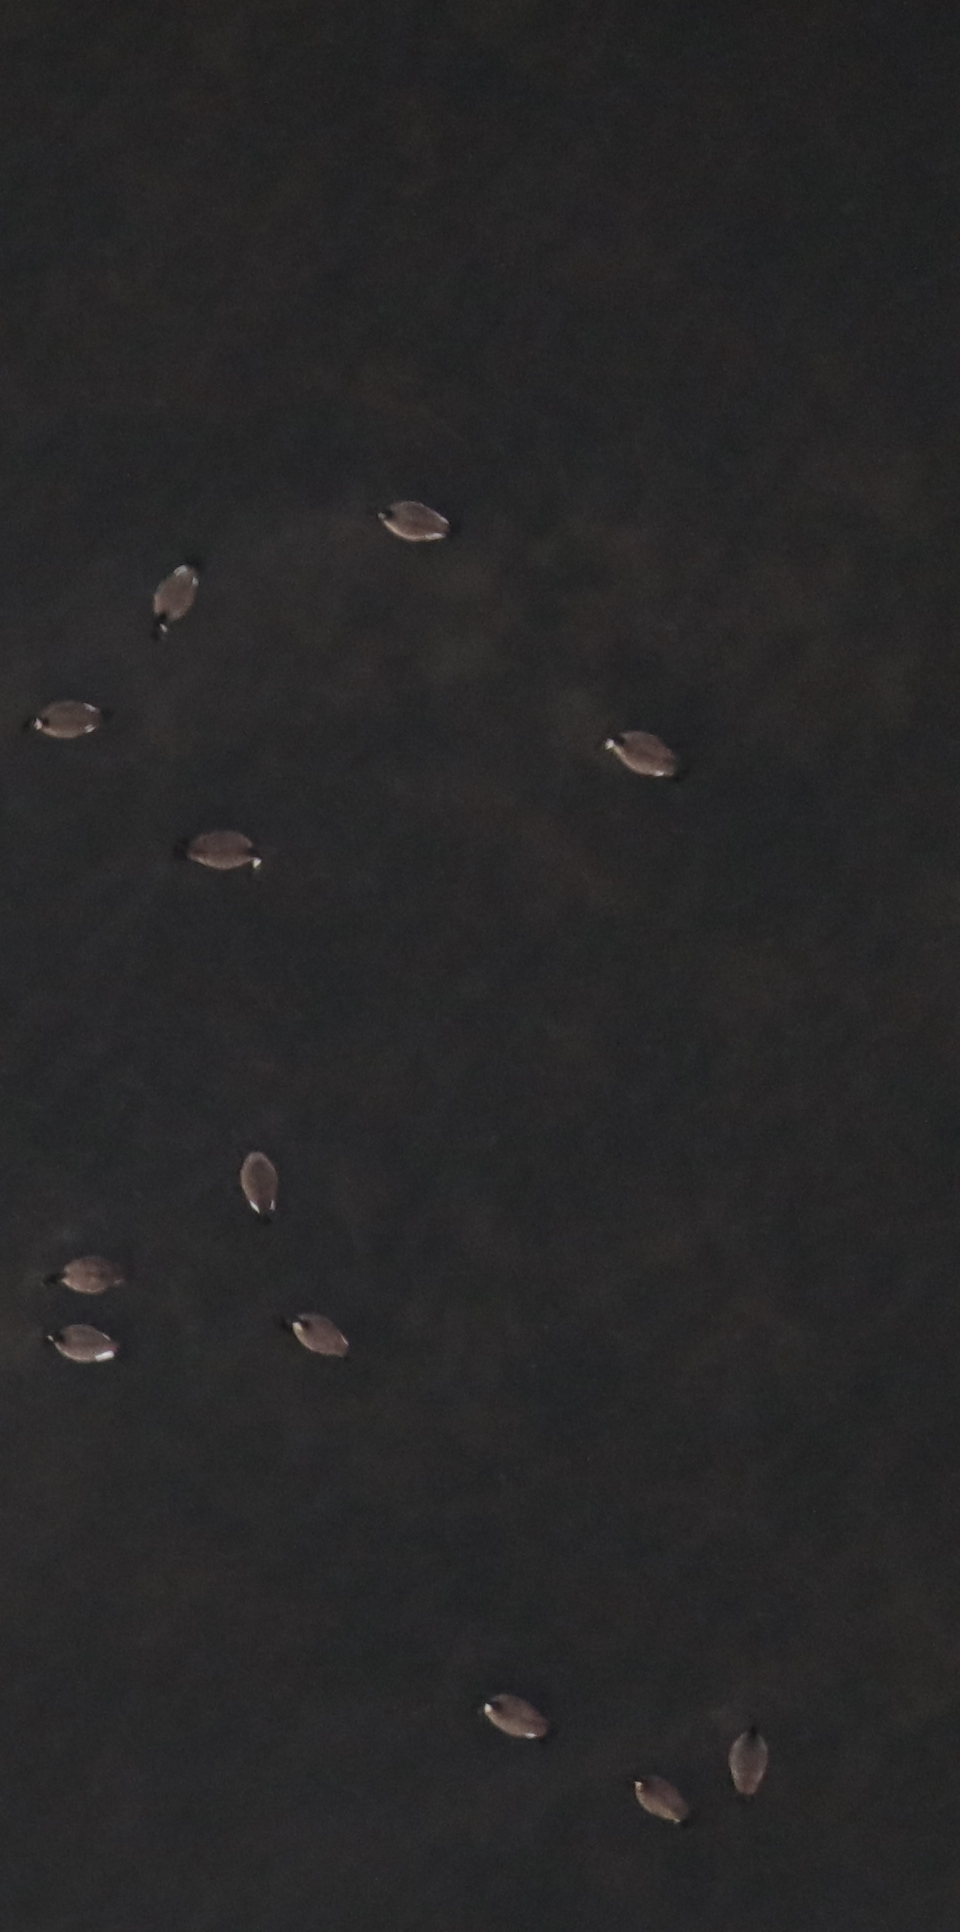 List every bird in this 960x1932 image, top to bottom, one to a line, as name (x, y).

Canada goose (413, 522)
Canada goose (176, 598)
Canada goose (69, 718)
Canada goose (644, 753)
Canada goose (223, 850)
Canada goose (258, 1181)
Canada goose (89, 1274)
Canada goose (321, 1335)
Canada goose (82, 1343)
Canada goose (515, 1715)
Canada goose (748, 1760)
Canada goose (661, 1798)